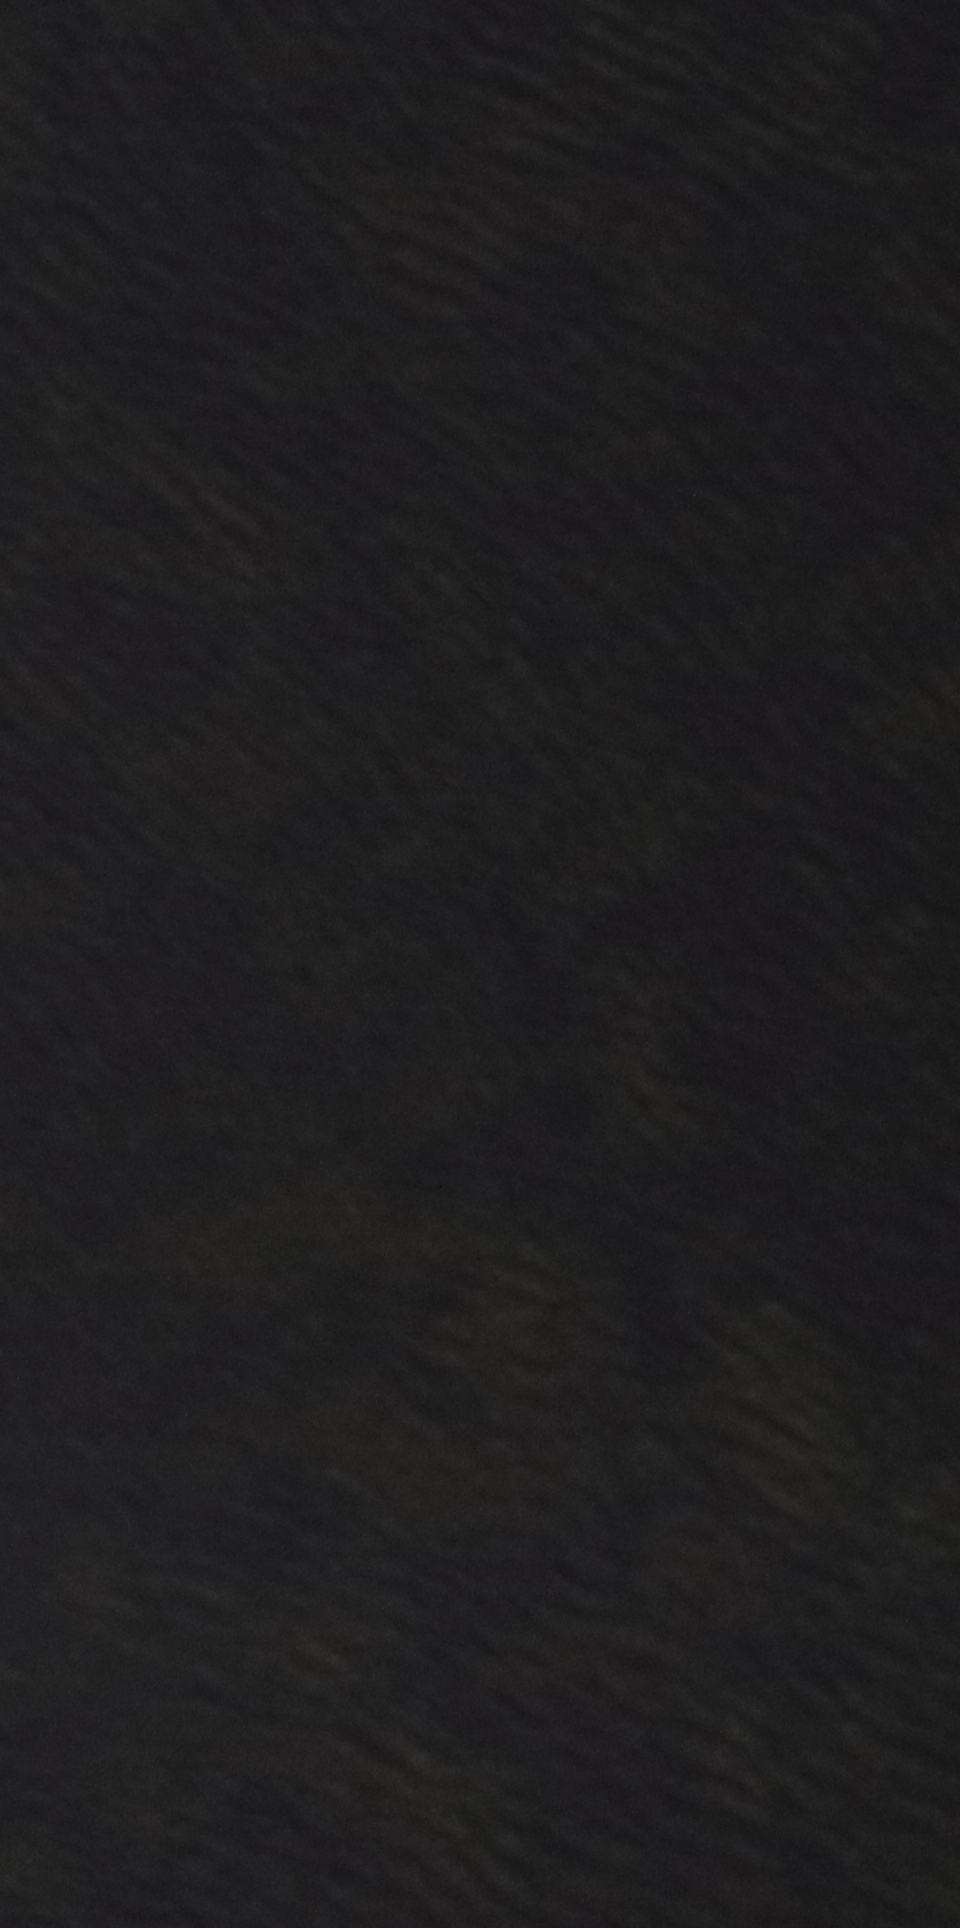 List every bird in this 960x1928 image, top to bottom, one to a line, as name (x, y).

None